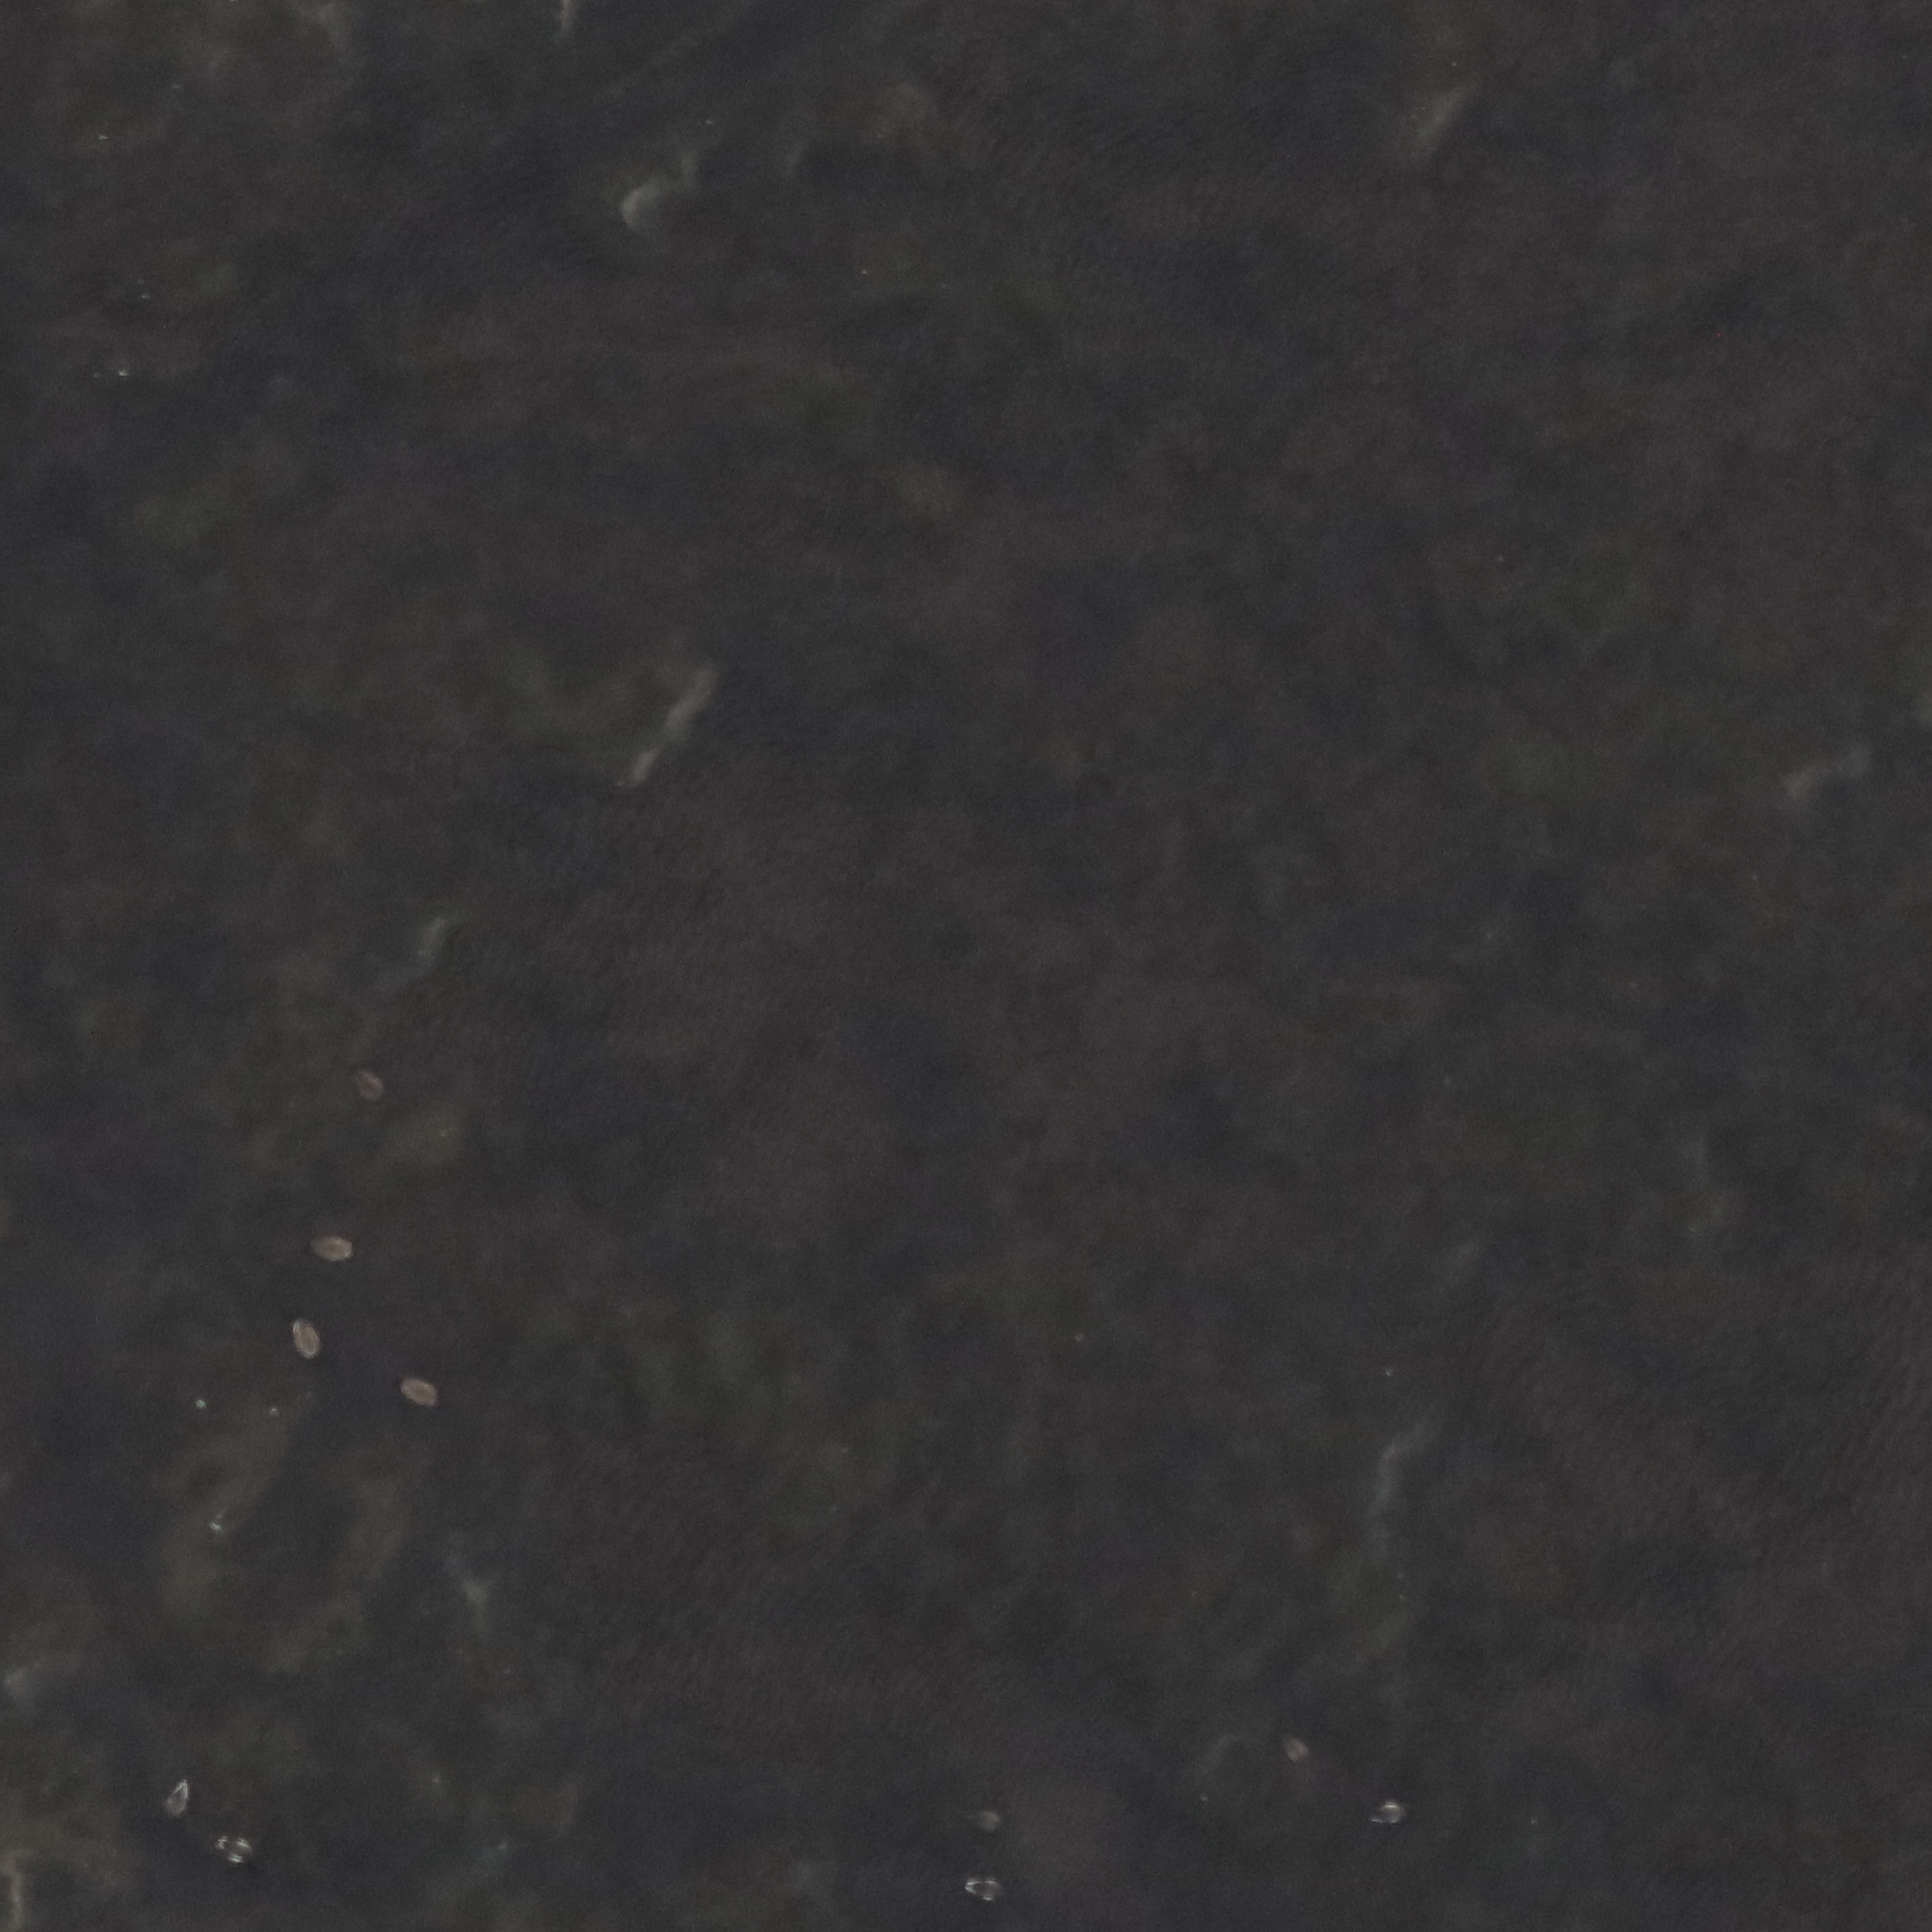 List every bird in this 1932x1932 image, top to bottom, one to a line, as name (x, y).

Canada goose (365, 1084)
Canada goose (342, 1248)
Canada goose (303, 1343)
Canada goose (422, 1396)
brant (1291, 1752)
brant (178, 1802)
brant (991, 1819)
brant (1392, 1820)
brant (237, 1851)
brant (992, 1884)